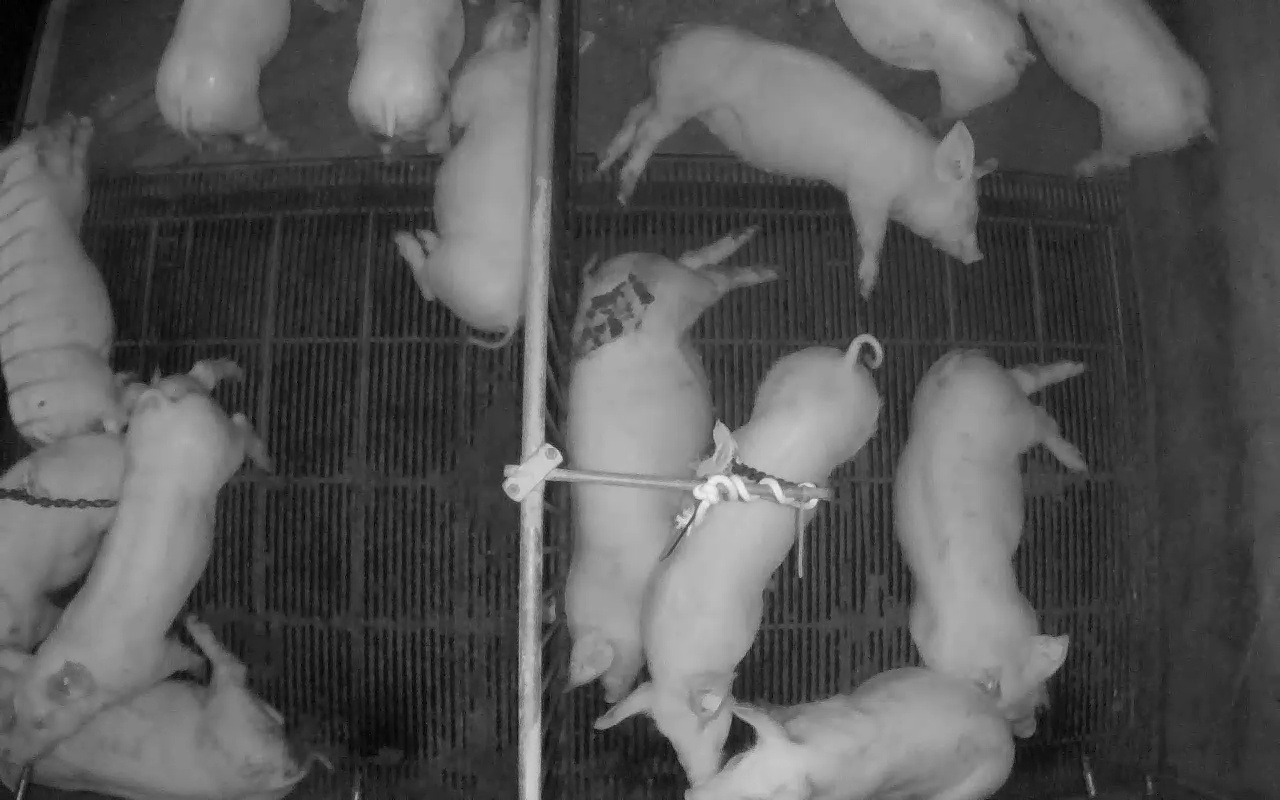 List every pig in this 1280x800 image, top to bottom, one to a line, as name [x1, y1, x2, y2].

pig [1018, 0, 1223, 182]
pig [154, 1, 297, 160]
pig [347, 1, 465, 161]
pig [394, 1, 594, 352]
pig [835, 2, 1038, 134]
pig [596, 24, 1001, 302]
pig [2, 111, 163, 448]
pig [562, 223, 778, 706]
pig [597, 334, 886, 782]
pig [893, 348, 1085, 743]
pig [3, 356, 277, 767]
pig [0, 434, 124, 654]
pig [3, 615, 334, 799]
pig [682, 670, 1019, 799]